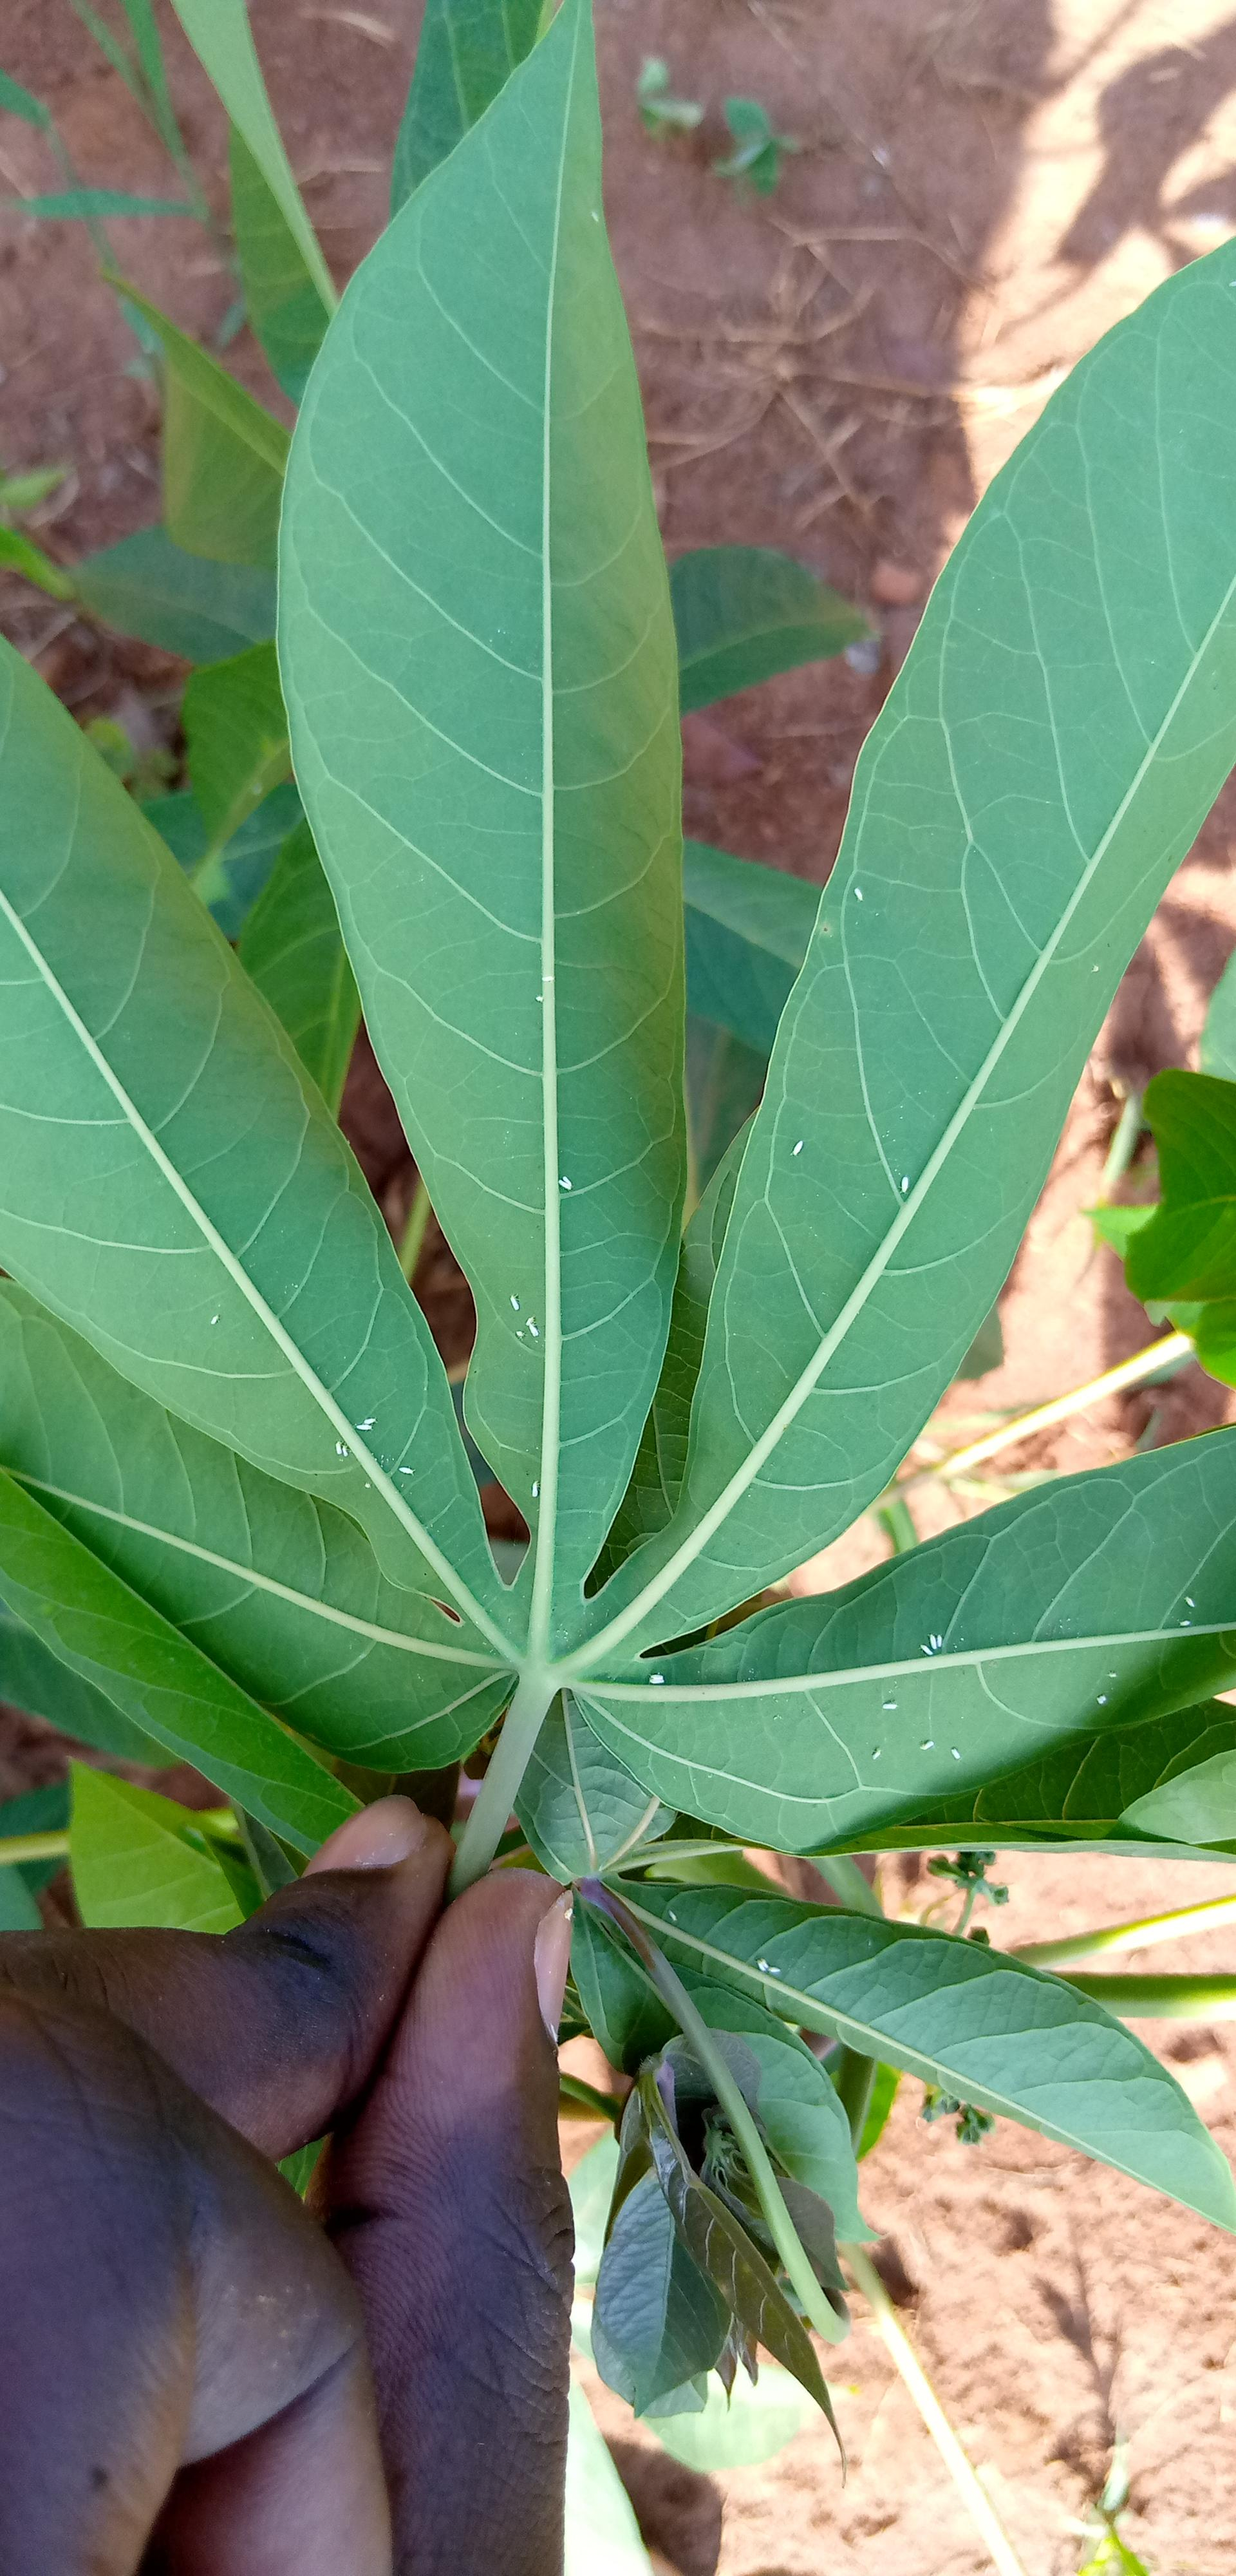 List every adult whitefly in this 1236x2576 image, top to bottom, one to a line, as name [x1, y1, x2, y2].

whitefly [851, 885, 865, 903]
whitefly [1090, 962, 1101, 975]
whitefly [541, 973, 556, 983]
whitefly [532, 994, 543, 1005]
whitefly [789, 1137, 806, 1159]
whitefly [898, 1171, 910, 1195]
whitefly [555, 1174, 575, 1192]
whitefly [509, 1292, 521, 1313]
whitefly [208, 1312, 223, 1327]
whitefly [525, 1316, 536, 1328]
whitefly [529, 1323, 541, 1340]
whitefly [513, 1329, 525, 1340]
whitefly [362, 1417, 377, 1426]
whitefly [353, 1423, 373, 1431]
whitefly [333, 1439, 341, 1455]
whitefly [340, 1444, 351, 1457]
whitefly [397, 1464, 417, 1476]
whitefly [529, 1478, 540, 1500]
whitefly [1181, 1595, 1197, 1610]
whitefly [1178, 1619, 1192, 1630]
whitefly [935, 1631, 944, 1650]
whitefly [927, 1633, 938, 1650]
whitefly [919, 1643, 933, 1657]
whitefly [1105, 1670, 1118, 1678]
whitefly [647, 1672, 668, 1685]
whitefly [1094, 1691, 1109, 1708]
whitefly [879, 1701, 897, 1712]
whitefly [918, 1739, 933, 1751]
whitefly [948, 1747, 962, 1761]
whitefly [870, 1748, 883, 1763]
whitefly [667, 1908, 678, 1922]
whitefly [756, 1958, 767, 1972]
whitefly [767, 1965, 781, 1974]